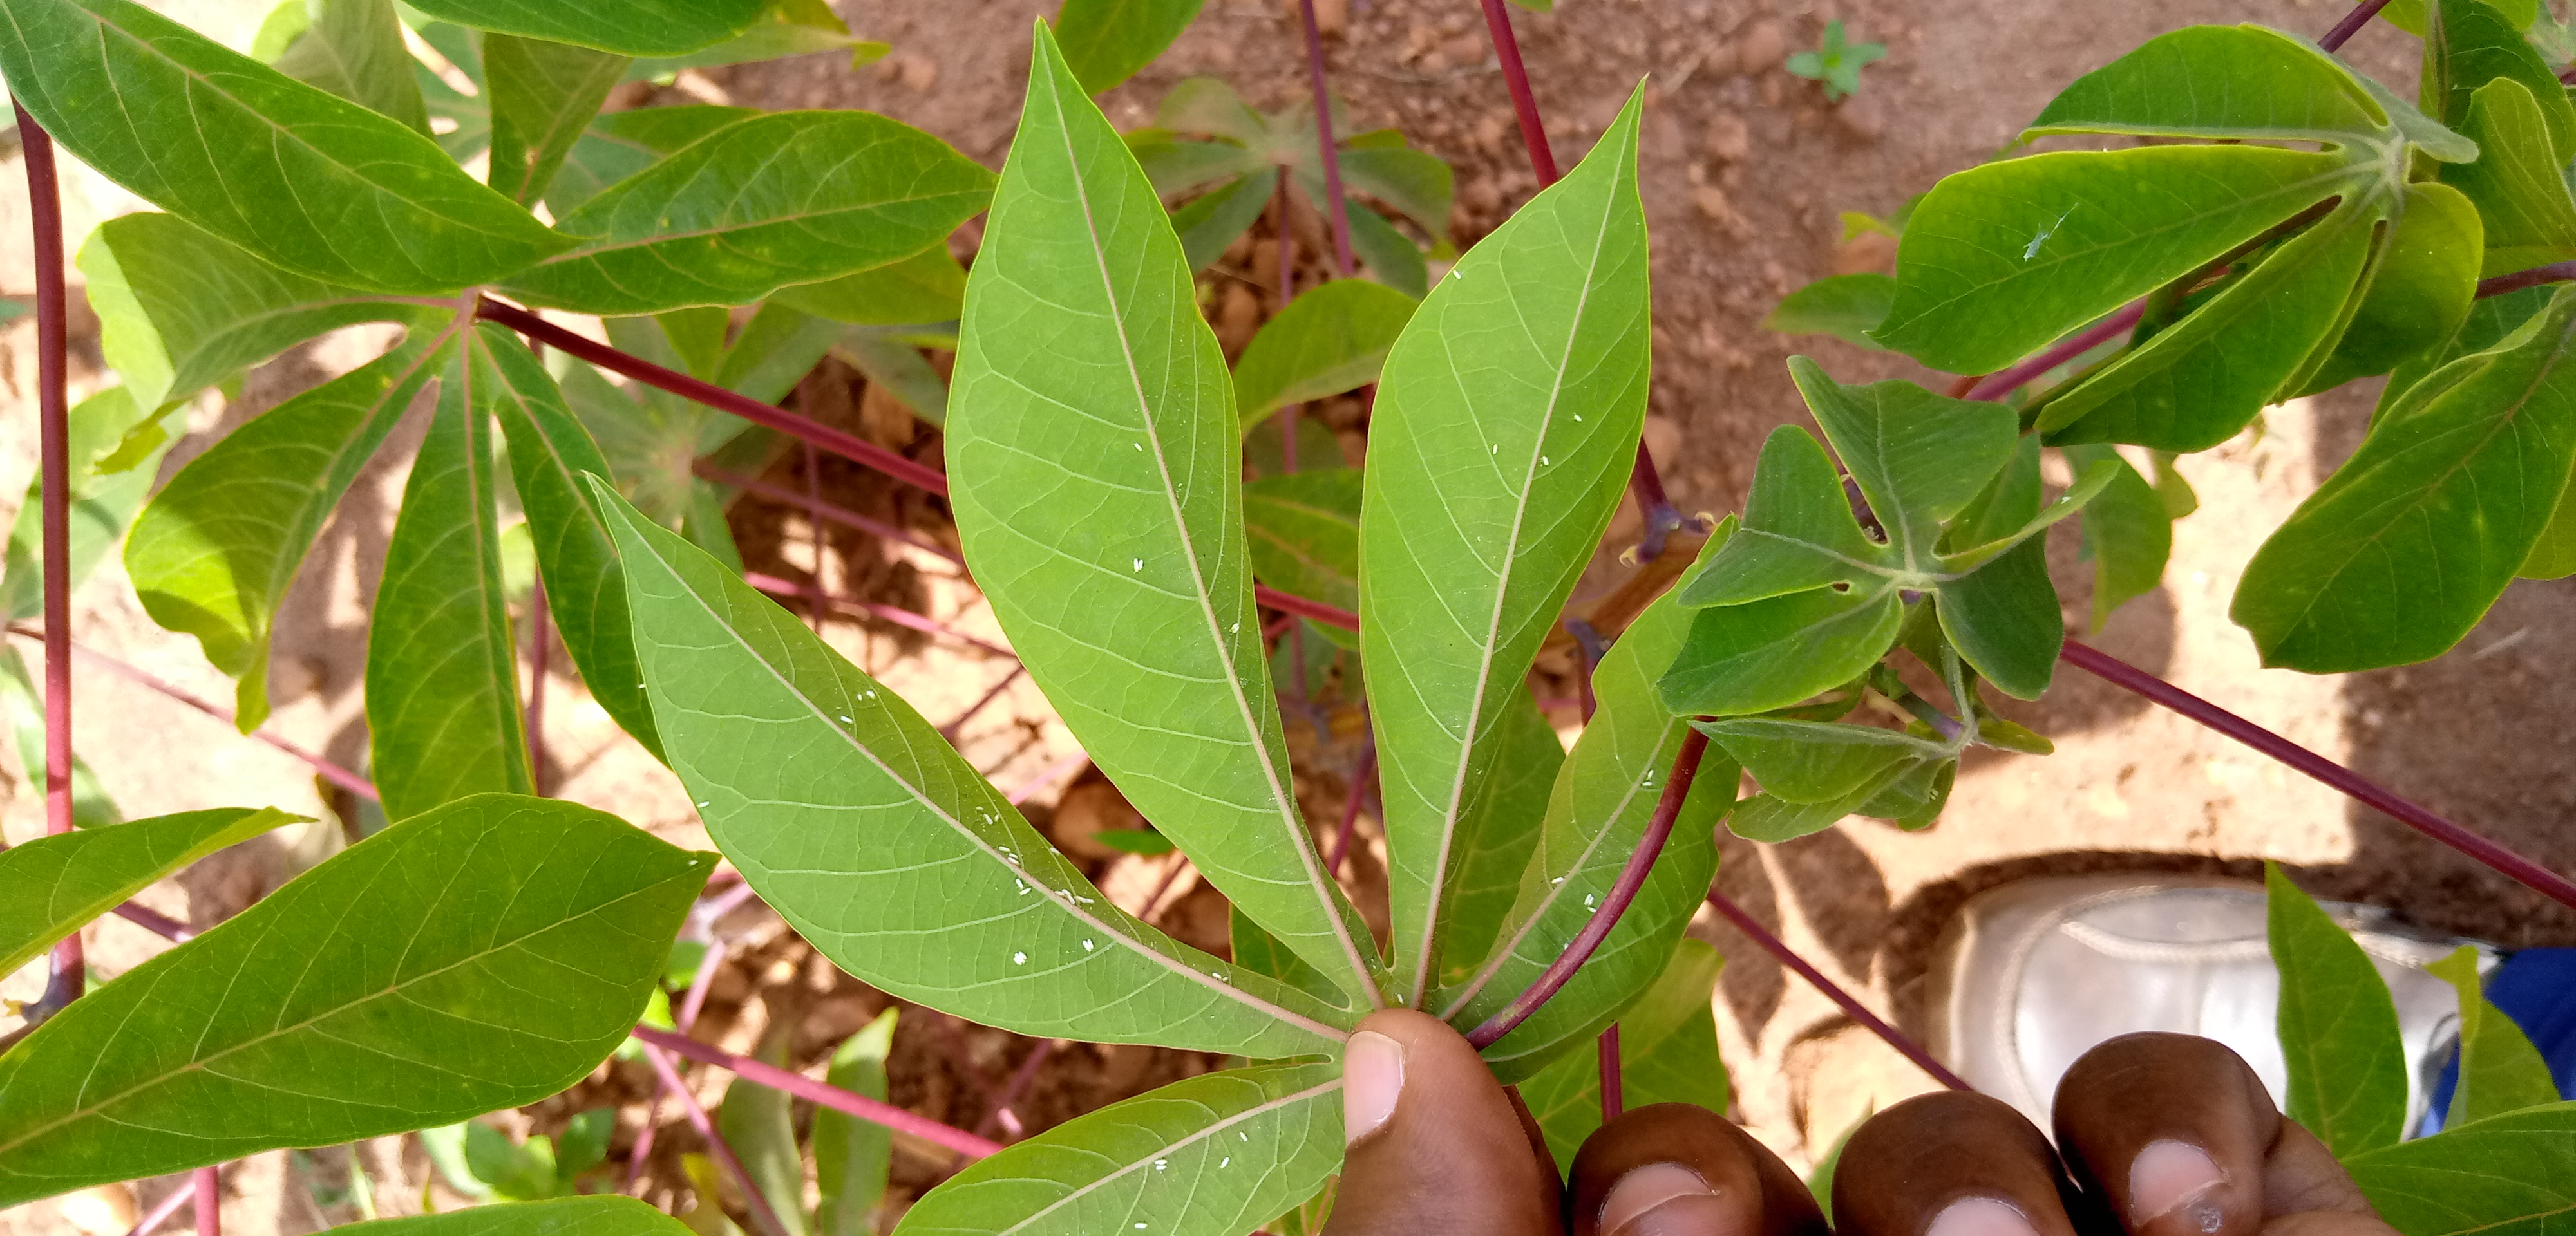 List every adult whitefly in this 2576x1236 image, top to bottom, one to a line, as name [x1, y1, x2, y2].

whitefly [1444, 257, 1466, 289]
whitefly [1564, 397, 1595, 425]
whitefly [1474, 423, 1507, 467]
whitefly [1115, 425, 1163, 467]
whitefly [1527, 445, 1560, 480]
whitefly [1128, 541, 1166, 581]
whitefly [1110, 550, 1152, 588]
whitefly [1224, 609, 1260, 651]
whitefly [867, 679, 880, 706]
whitefly [853, 686, 871, 708]
whitefly [840, 702, 858, 732]
whitefly [1629, 754, 1674, 813]
whitefly [1627, 758, 1674, 798]
whitefly [696, 794, 717, 818]
whitefly [967, 801, 987, 819]
whitefly [981, 806, 1005, 831]
whitefly [990, 809, 1005, 827]
whitefly [993, 833, 1018, 855]
whitefly [1005, 840, 1028, 864]
whitefly [1046, 841, 1063, 861]
whitefly [1002, 842, 1028, 870]
whitefly [1544, 859, 1582, 894]
whitefly [1009, 873, 1031, 898]
whitefly [1057, 879, 1073, 895]
whitefly [1021, 881, 1042, 903]
whitefly [1569, 883, 1616, 929]
whitefly [1051, 884, 1066, 902]
whitefly [1567, 885, 1608, 923]
whitefly [1059, 886, 1077, 908]
whitefly [1074, 888, 1100, 910]
whitefly [1077, 926, 1097, 955]
whitefly [1072, 930, 1101, 961]
whitefly [1012, 944, 1039, 969]
whitefly [1002, 945, 1030, 971]
whitefly [1009, 945, 1033, 970]
whitefly [1209, 969, 1242, 991]
whitefly [1384, 975, 1424, 1019]
whitefly [1226, 1116, 1260, 1152]
whitefly [1122, 1144, 1178, 1183]
whitefly [1204, 1144, 1236, 1184]
whitefly [1146, 1146, 1183, 1186]
whitefly [1128, 1206, 1159, 1236]